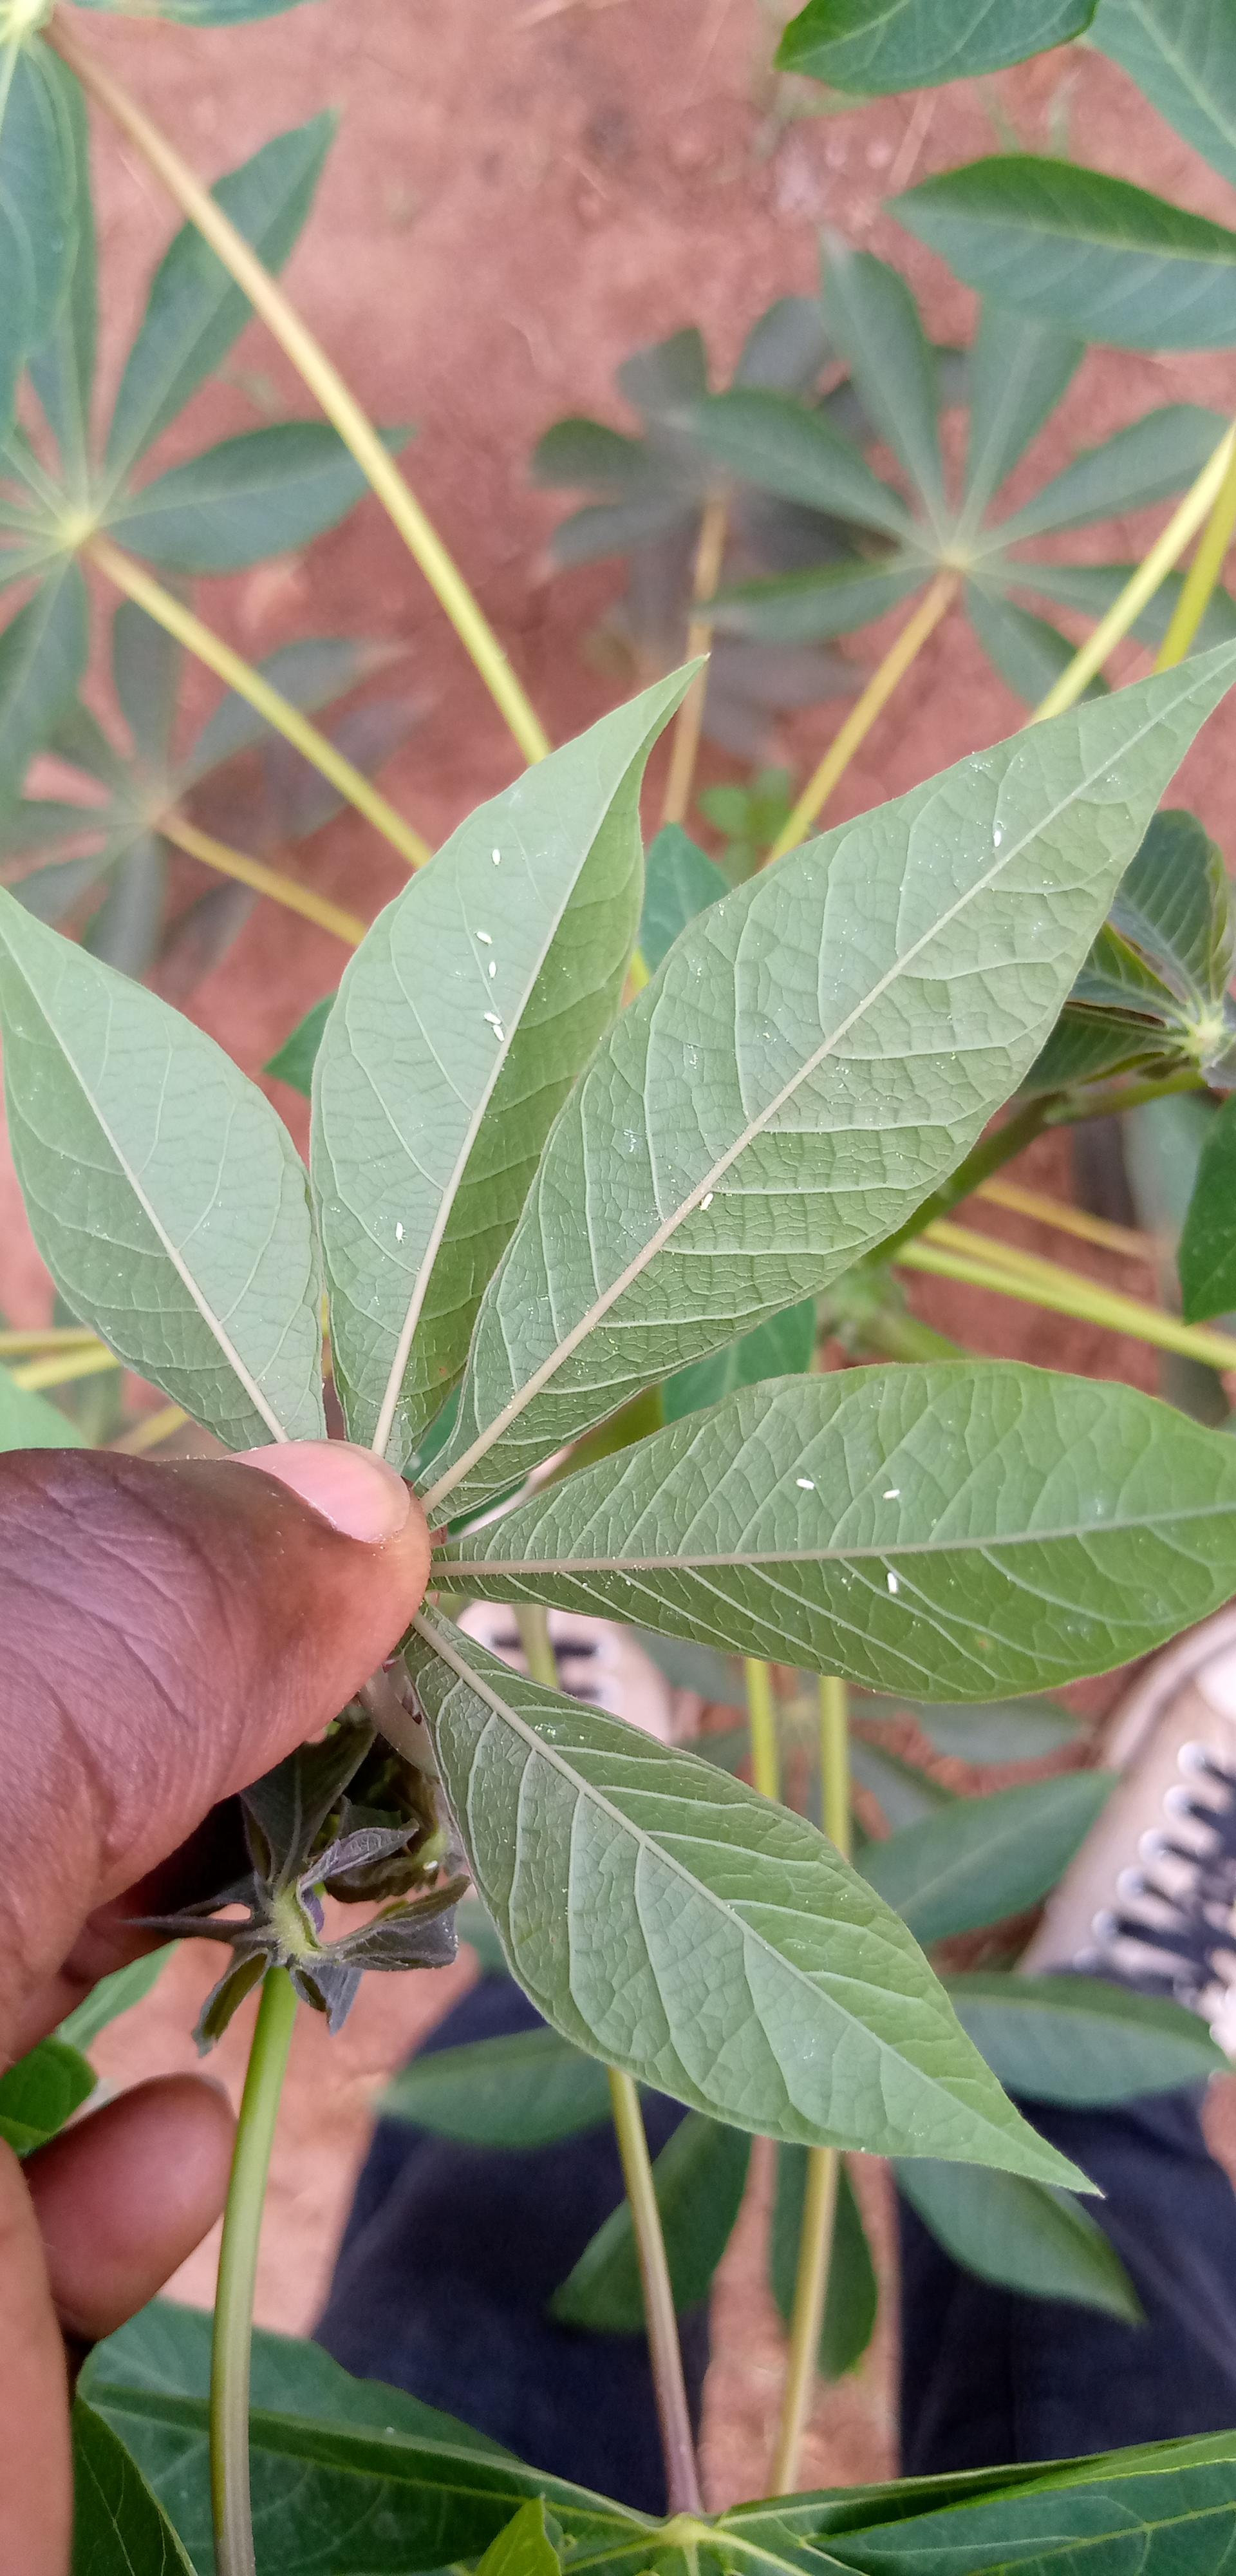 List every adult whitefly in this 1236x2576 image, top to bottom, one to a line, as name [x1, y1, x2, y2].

whitefly [991, 829, 1004, 850]
whitefly [490, 847, 503, 868]
whitefly [474, 929, 494, 946]
whitefly [487, 960, 499, 981]
whitefly [482, 1010, 504, 1025]
whitefly [491, 1024, 510, 1045]
whitefly [697, 1192, 715, 1213]
whitefly [394, 1220, 409, 1245]
whitefly [793, 1476, 816, 1493]
whitefly [880, 1486, 904, 1503]
whitefly [885, 1570, 900, 1598]
whitefly [422, 1857, 440, 1871]